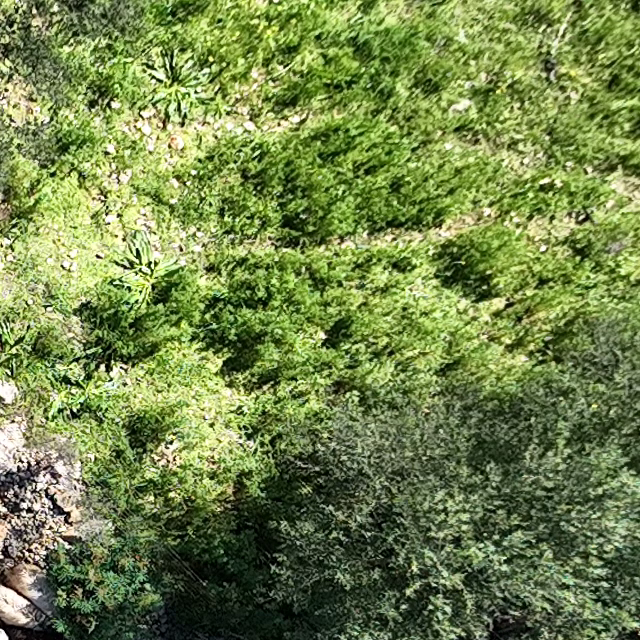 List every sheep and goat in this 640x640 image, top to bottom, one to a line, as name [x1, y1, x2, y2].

sheep [10, 564, 58, 619]
sheep [0, 584, 55, 631]
sheep [10, 624, 76, 639]
sheep [0, 625, 41, 639]